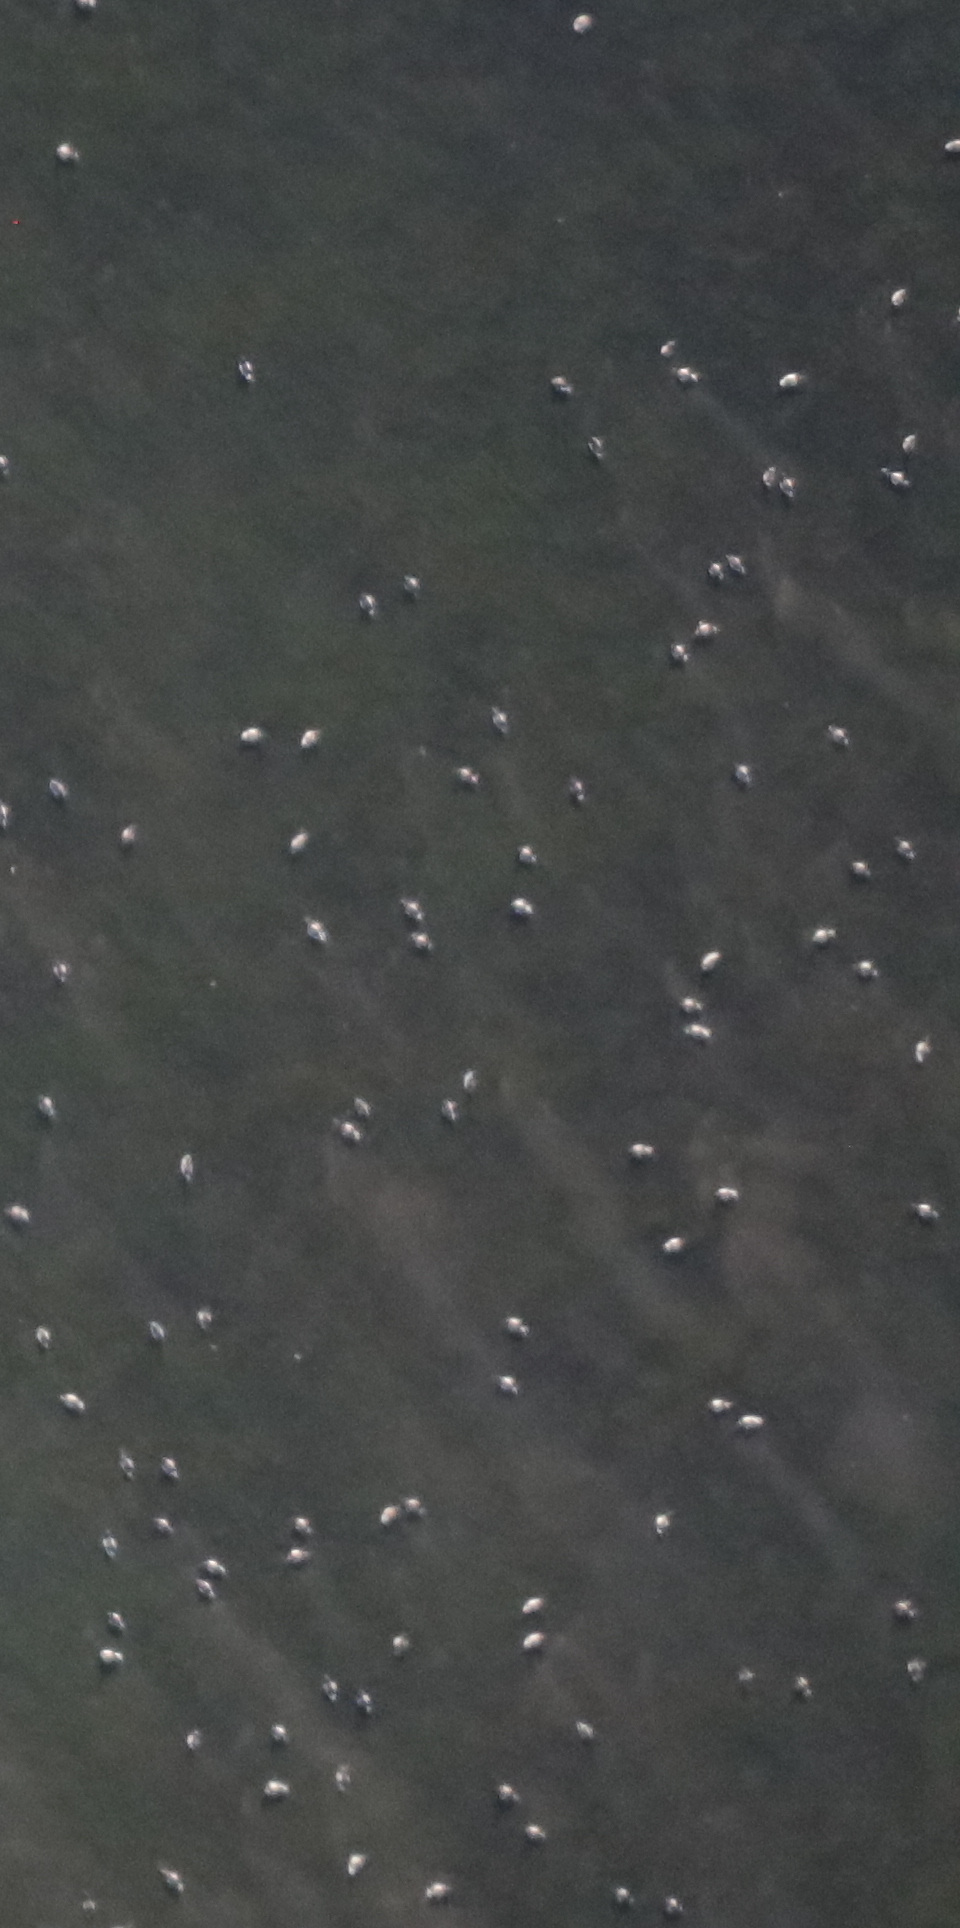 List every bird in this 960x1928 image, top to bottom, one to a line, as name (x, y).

brant (86, 12)
brant (583, 25)
brant (954, 144)
brant (82, 157)
brant (910, 286)
brant (672, 347)
brant (255, 374)
brant (790, 376)
brant (686, 380)
brant (566, 390)
brant (913, 438)
brant (601, 450)
brant (3, 462)
brant (897, 479)
brant (764, 481)
brant (788, 490)
brant (741, 564)
brant (713, 574)
brant (403, 588)
brant (370, 604)
brant (715, 626)
brant (688, 653)
brant (498, 721)
brant (266, 734)
brant (831, 737)
brant (310, 738)
brant (464, 775)
brant (746, 779)
brant (577, 780)
brant (57, 785)
brant (296, 827)
brant (130, 835)
brant (911, 852)
brant (539, 854)
brant (861, 864)
brant (414, 915)
brant (530, 922)
brant (316, 930)
brant (831, 930)
brant (415, 950)
brant (715, 951)
brant (76, 969)
brant (870, 970)
brant (688, 1001)
brant (704, 1034)
brant (919, 1046)
brant (470, 1078)
brant (454, 1106)
brant (360, 1110)
brant (42, 1119)
brant (351, 1138)
brant (644, 1152)
brant (177, 1166)
brant (9, 1204)
brant (736, 1205)
brant (918, 1207)
brant (676, 1256)
brant (211, 1319)
brant (157, 1329)
brant (528, 1329)
brant (43, 1346)
brant (517, 1377)
brant (716, 1399)
brant (80, 1404)
brant (760, 1435)
brant (123, 1462)
brant (173, 1476)
brant (419, 1502)
brant (394, 1505)
brant (158, 1517)
brant (303, 1529)
brant (670, 1530)
brant (115, 1544)
brant (291, 1557)
brant (219, 1567)
brant (213, 1598)
brant (543, 1608)
brant (897, 1613)
brant (118, 1623)
brant (408, 1646)
brant (540, 1648)
brant (114, 1665)
brant (909, 1674)
brant (745, 1678)
brant (339, 1682)
brant (382, 1700)
brant (795, 1700)
brant (591, 1727)
brant (287, 1732)
brant (196, 1738)
brant (268, 1787)
brant (339, 1790)
brant (505, 1790)
brant (534, 1829)
brant (346, 1862)
brant (179, 1883)
brant (444, 1886)
brant (627, 1893)
brant (85, 1906)
brant (678, 1906)